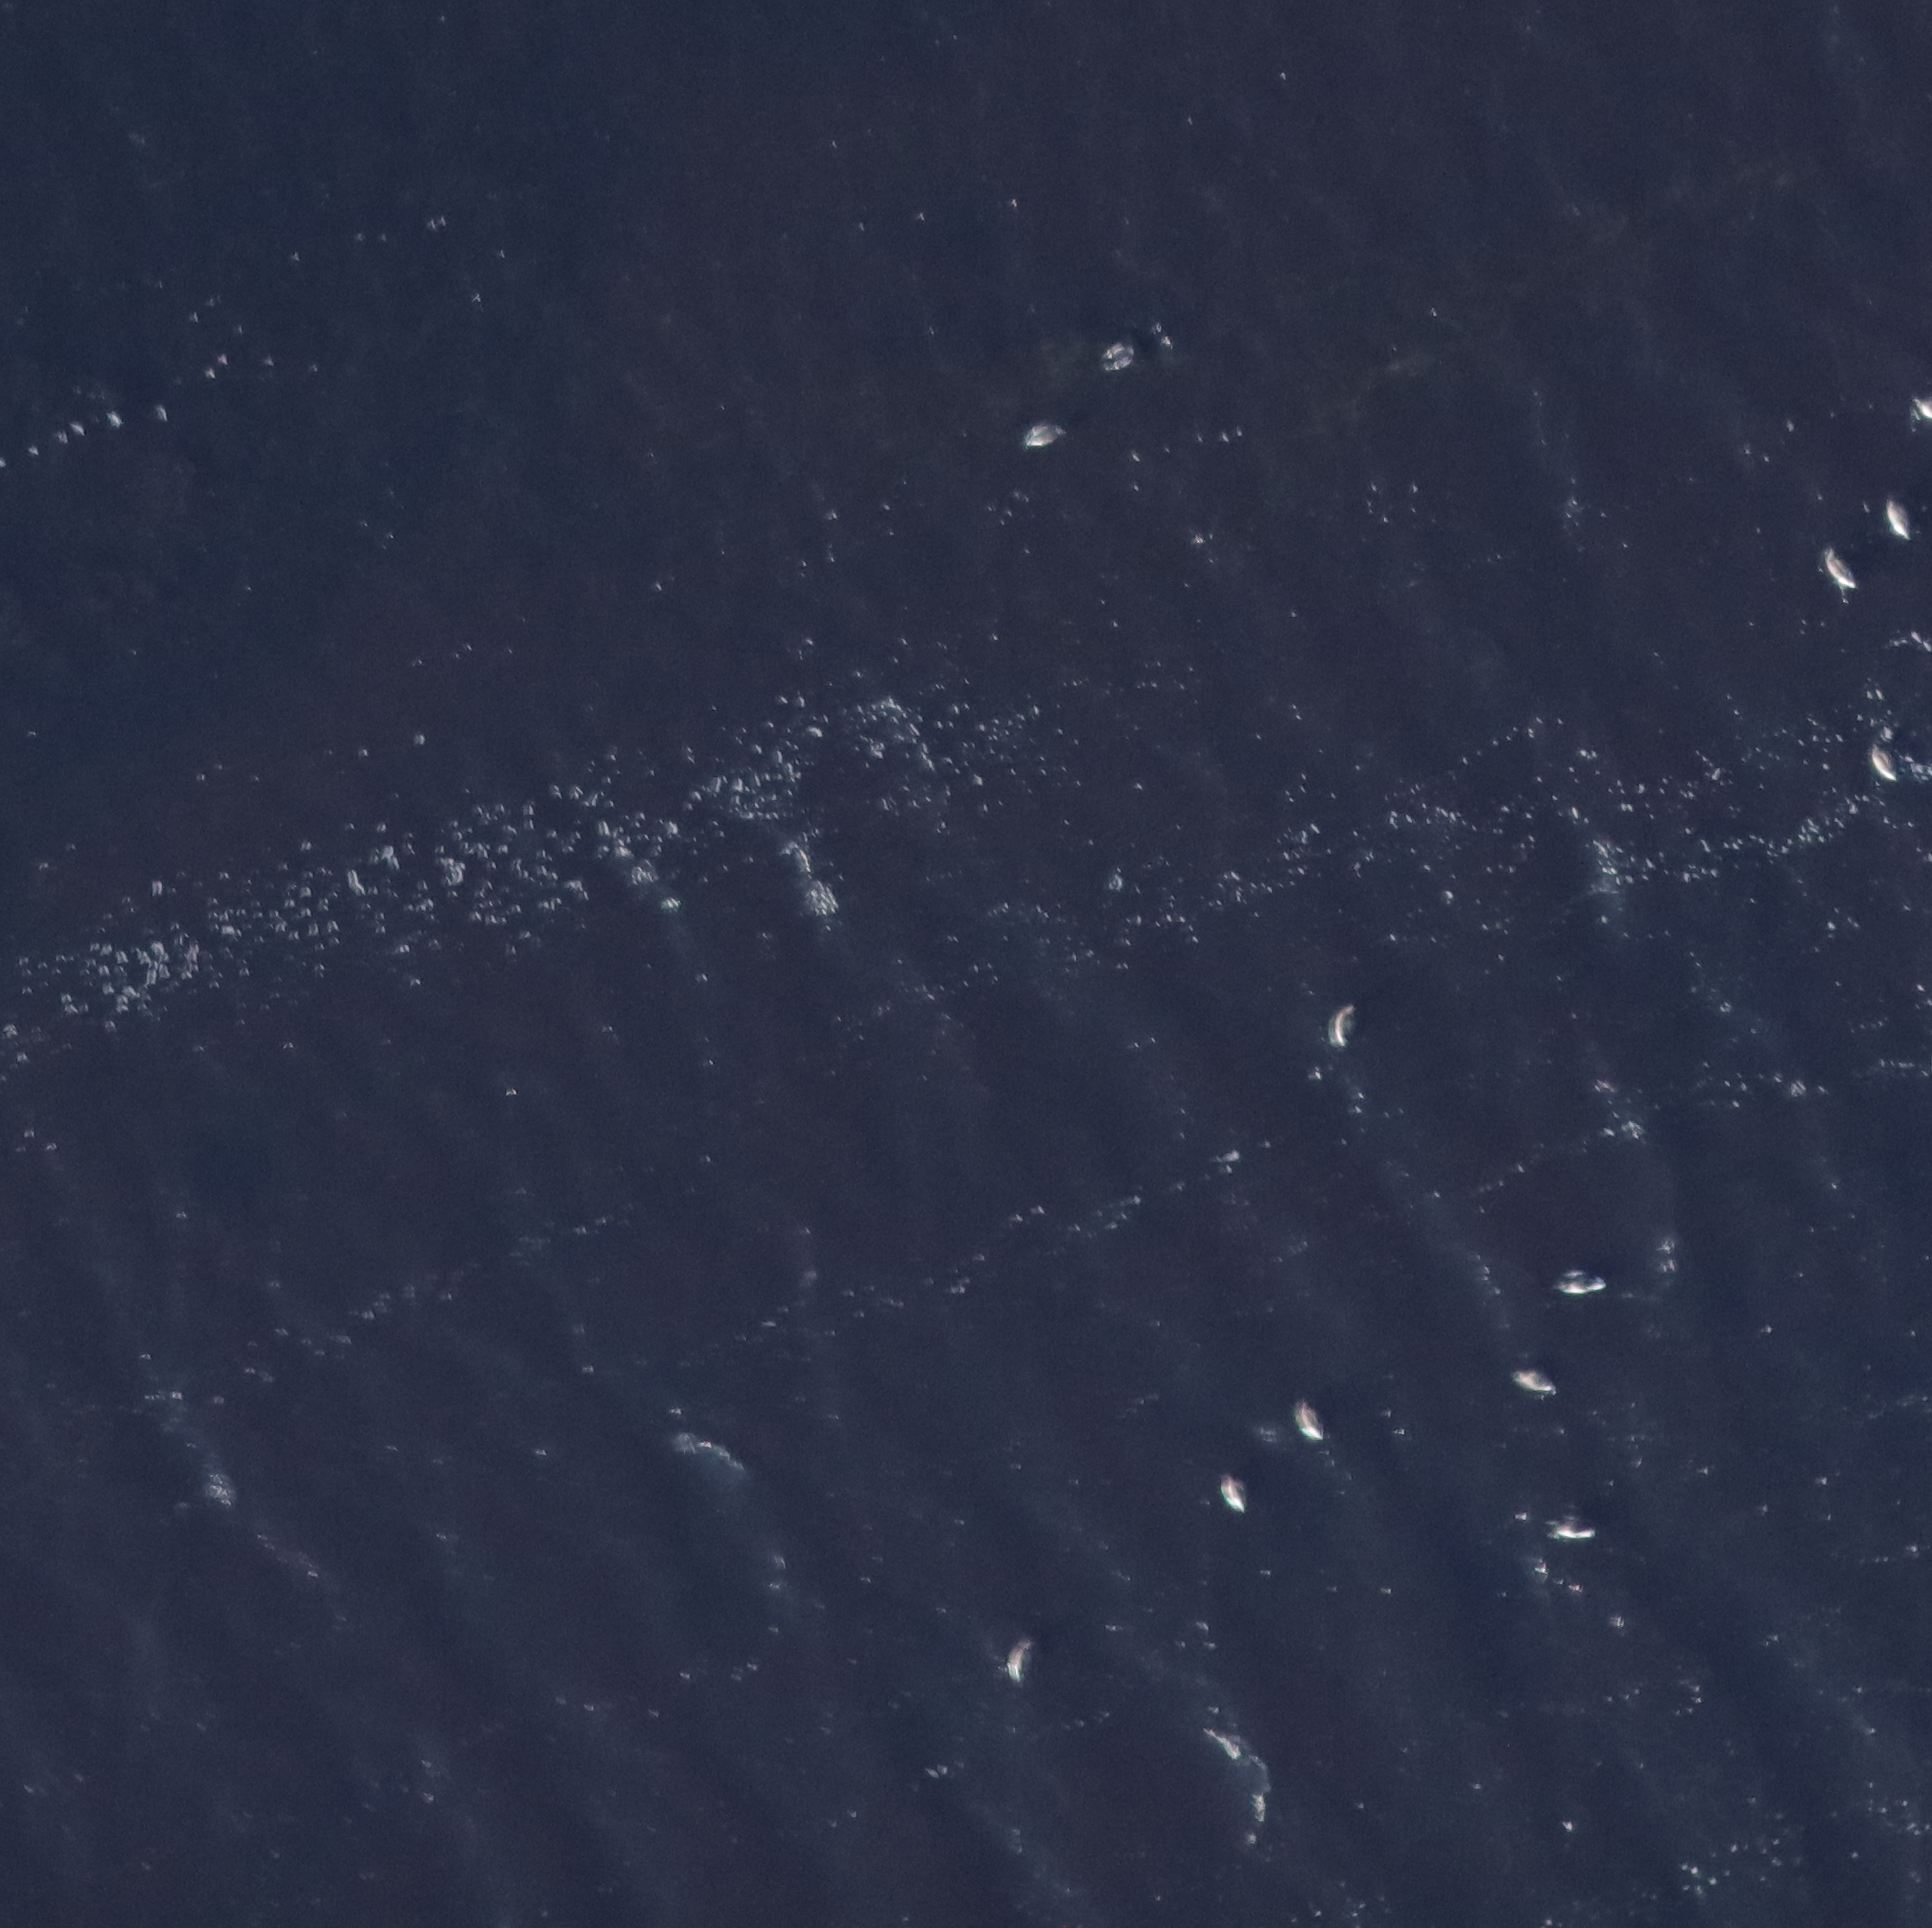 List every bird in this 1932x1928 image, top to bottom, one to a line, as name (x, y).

brant (1117, 360)
brant (1042, 433)
brant (1897, 520)
brant (1839, 572)
brant (1882, 759)
brant (1341, 1023)
brant (1579, 1282)
brant (1532, 1380)
brant (1314, 1420)
brant (1236, 1495)
brant (1571, 1528)
brant (1018, 1659)